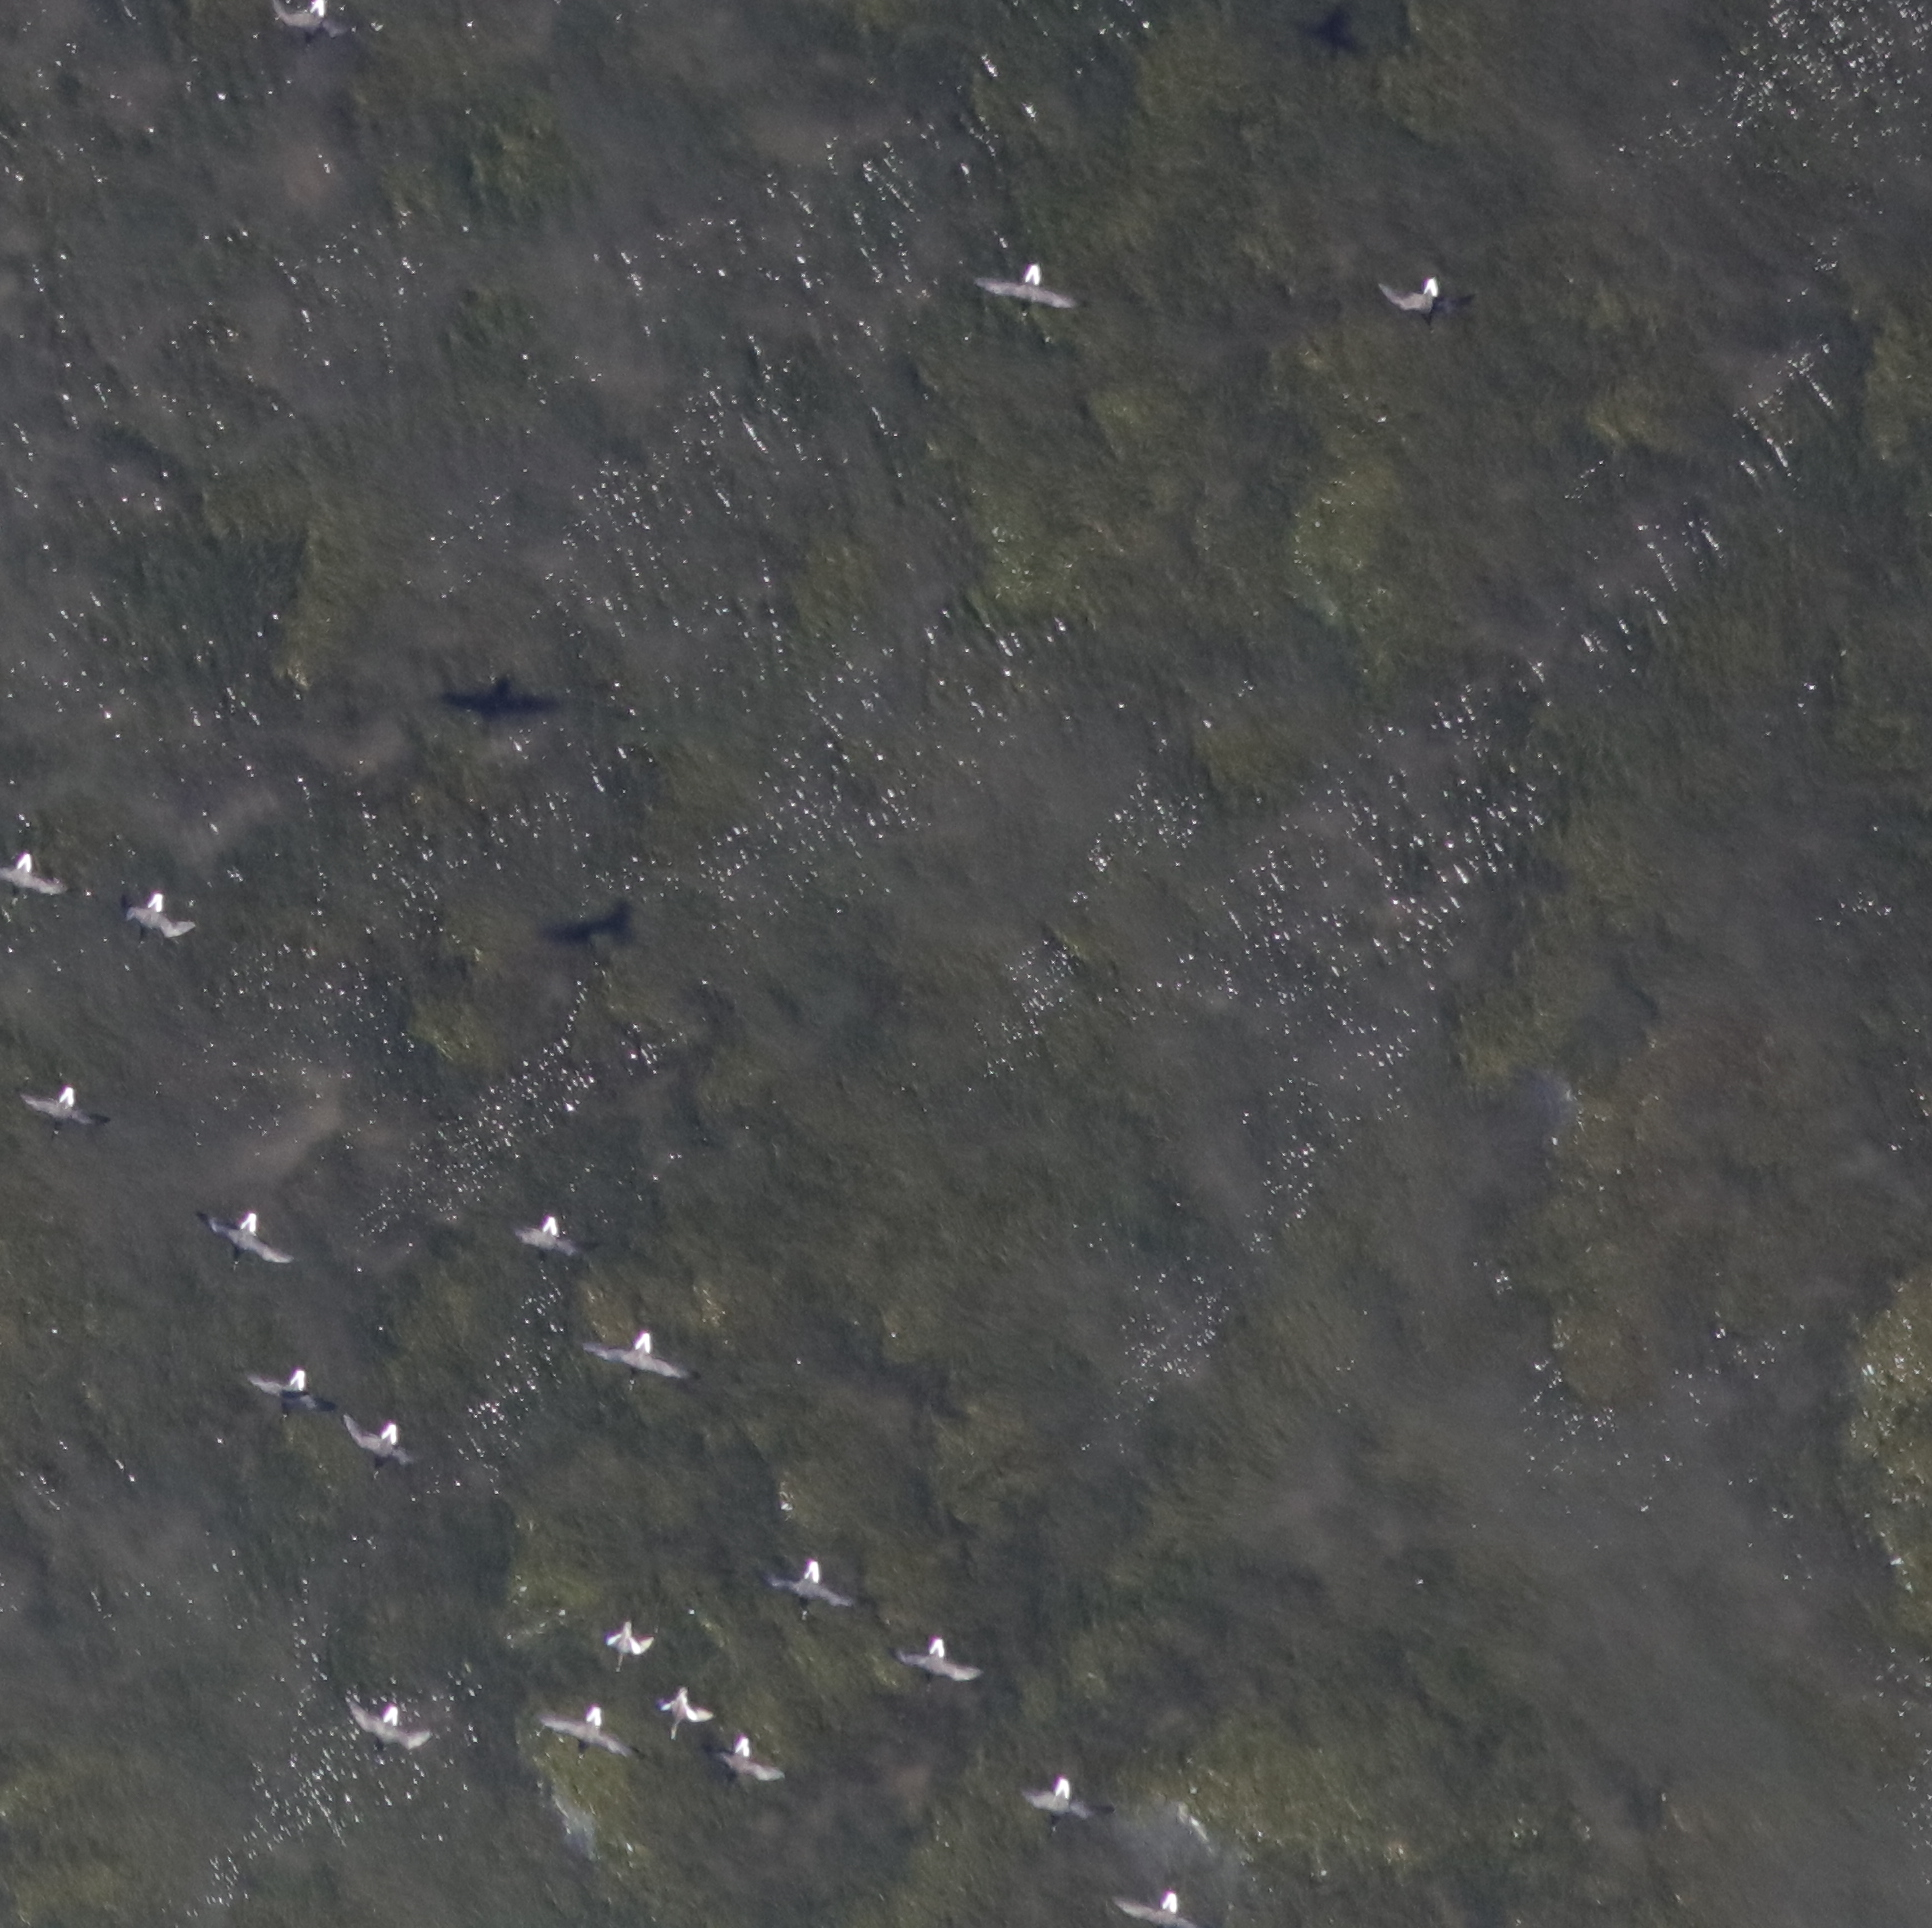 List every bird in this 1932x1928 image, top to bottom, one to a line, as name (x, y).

brant (314, 17)
brant (1020, 287)
brant (1418, 298)
brant (26, 876)
brant (154, 919)
brant (61, 1107)
brant (555, 1237)
brant (247, 1239)
brant (646, 1360)
brant (292, 1403)
brant (391, 1444)
brant (828, 1595)
other bird (621, 1643)
brant (947, 1672)
other bird (679, 1706)
brant (394, 1735)
brant (581, 1738)
brant (751, 1760)
brant (1055, 1800)
brant (1164, 1916)